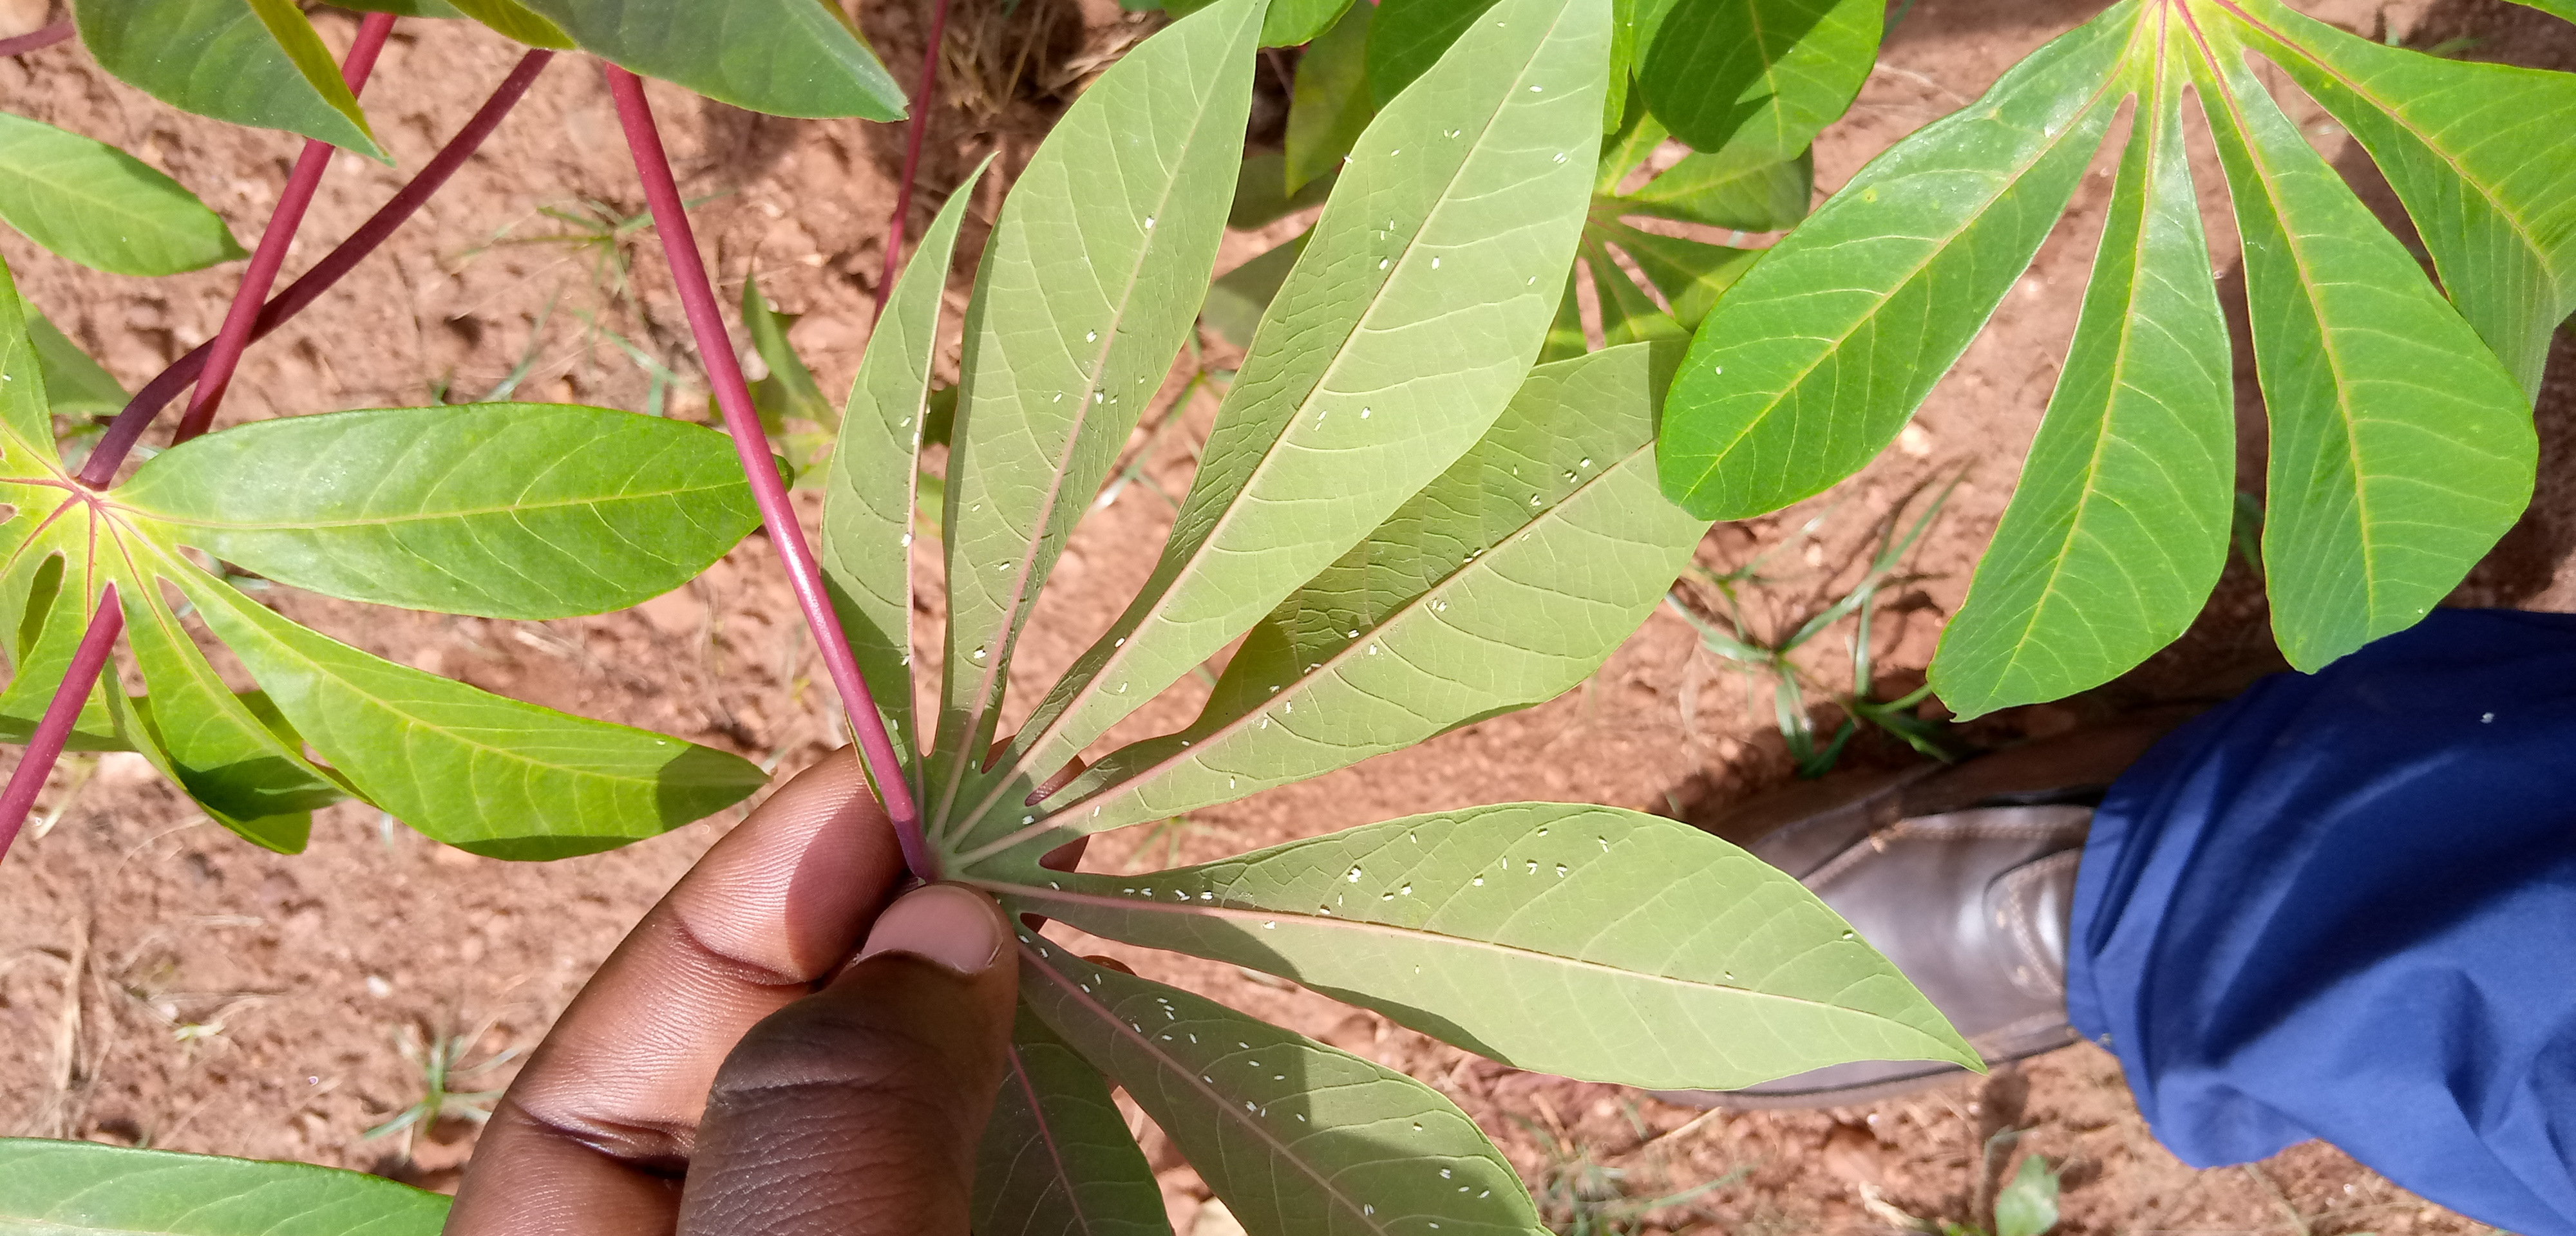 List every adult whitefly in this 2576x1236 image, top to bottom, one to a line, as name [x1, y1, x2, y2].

whitefly [1495, 20, 1508, 29]
whitefly [1528, 83, 1544, 95]
whitefly [1441, 126, 1449, 139]
whitefly [1450, 129, 1462, 140]
whitefly [1388, 146, 1401, 158]
whitefly [1551, 151, 1565, 162]
whitefly [1341, 154, 1356, 167]
whitefly [1557, 155, 1568, 166]
whitefly [1143, 215, 1155, 230]
whitefly [1387, 218, 1397, 233]
whitefly [1378, 227, 1388, 241]
whitefly [1376, 256, 1390, 272]
whitefly [1430, 256, 1437, 270]
whitefly [1435, 256, 1441, 270]
whitefly [1524, 274, 1539, 288]
whitefly [1086, 330, 1094, 340]
whitefly [1088, 333, 1097, 344]
whitefly [1712, 363, 1725, 379]
whitefly [1137, 375, 1147, 386]
whitefly [1094, 390, 1104, 406]
whitefly [1050, 391, 1065, 405]
whitefly [1108, 397, 1119, 406]
whitefly [924, 402, 932, 416]
whitefly [1359, 406, 1368, 420]
whitefly [1315, 408, 1328, 422]
whitefly [1365, 408, 1372, 420]
whitefly [898, 415, 913, 429]
whitefly [1312, 421, 1324, 433]
whitefly [910, 429, 922, 448]
whitefly [1579, 457, 1589, 467]
whitefly [1584, 458, 1591, 468]
whitefly [1511, 462, 1520, 477]
whitefly [1562, 472, 1574, 478]
whitefly [1568, 474, 1578, 484]
whitefly [1529, 493, 1539, 503]
whitefly [1531, 500, 1543, 507]
whitefly [970, 503, 984, 513]
whitefly [1520, 532, 1531, 543]
whitefly [900, 532, 909, 545]
whitefly [903, 535, 913, 549]
whitefly [1472, 547, 1484, 559]
whitefly [1461, 556, 1474, 565]
whitefly [997, 559, 1012, 573]
whitefly [1431, 598, 1437, 610]
whitefly [1437, 599, 1448, 613]
whitefly [1347, 628, 1358, 636]
whitefly [1347, 631, 1359, 639]
whitefly [1112, 635, 1128, 649]
whitefly [1367, 642, 1375, 656]
whitefly [1372, 645, 1379, 657]
whitefly [972, 648, 985, 655]
whitefly [973, 651, 987, 661]
whitefly [898, 653, 914, 669]
whitefly [1311, 660, 1323, 669]
whitefly [1302, 664, 1311, 675]
whitefly [1115, 680, 1130, 695]
whitefly [1265, 682, 1281, 695]
whitefly [1283, 700, 1295, 715]
whitefly [1259, 716, 1269, 731]
whitefly [890, 716, 903, 733]
whitefly [654, 738, 668, 747]
whitefly [1179, 738, 1193, 748]
whitefly [970, 758, 979, 771]
whitefly [1227, 776, 1238, 791]
whitefly [1092, 803, 1103, 819]
whitefly [1021, 814, 1034, 821]
whitefly [1021, 818, 1035, 825]
whitefly [1535, 828, 1549, 838]
whitefly [1408, 832, 1419, 845]
whitefly [1596, 837, 1609, 845]
whitefly [1602, 843, 1611, 856]
whitefly [1500, 854, 1510, 872]
whitefly [1524, 861, 1539, 868]
whitefly [1554, 865, 1569, 872]
whitefly [1354, 867, 1362, 874]
whitefly [1528, 867, 1538, 876]
whitefly [1350, 868, 1360, 879]
whitefly [1556, 870, 1567, 879]
whitefly [1346, 874, 1357, 879]
whitefly [1472, 877, 1486, 883]
whitefly [1048, 877, 1063, 892]
whitefly [1349, 879, 1359, 884]
whitefly [1472, 882, 1484, 887]
whitefly [1139, 885, 1156, 899]
whitefly [1399, 885, 1412, 890]
whitefly [1122, 886, 1136, 895]
whitefly [1174, 888, 1186, 897]
whitefly [1200, 890, 1213, 895]
whitefly [1399, 890, 1412, 897]
whitefly [1336, 891, 1345, 908]
whitefly [1379, 892, 1396, 903]
whitefly [1200, 894, 1214, 901]
whitefly [1179, 895, 1191, 903]
whitefly [1318, 906, 1331, 917]
whitefly [1262, 919, 1277, 930]
whitefly [1839, 928, 1857, 942]
whitefly [1017, 932, 1031, 945]
whitefly [1038, 944, 1051, 960]
whitefly [1414, 964, 1422, 977]
whitefly [1094, 970, 1103, 987]
whitefly [1723, 972, 1737, 982]
whitefly [1079, 982, 1092, 995]
whitefly [1155, 996, 1170, 1004]
whitefly [1162, 1003, 1176, 1011]
whitefly [1164, 1010, 1176, 1022]
whitefly [1131, 1020, 1144, 1035]
whitefly [1188, 1031, 1200, 1045]
whitefly [1159, 1032, 1173, 1044]
whitefly [1236, 1040, 1253, 1051]
whitefly [1246, 1058, 1262, 1069]
whitefly [1202, 1073, 1215, 1085]
whitefly [1271, 1073, 1287, 1082]
whitefly [1247, 1100, 1258, 1110]
whitefly [1244, 1103, 1255, 1112]
whitefly [1258, 1105, 1269, 1120]
whitefly [1294, 1110, 1308, 1124]
whitefly [1410, 1122, 1425, 1133]
whitefly [1439, 1166, 1453, 1175]
whitefly [1437, 1171, 1452, 1179]
whitefly [1456, 1184, 1470, 1194]
whitefly [1476, 1188, 1491, 1200]
whitefly [1368, 1202, 1376, 1216]
whitefly [1363, 1203, 1368, 1217]
whitefly [1425, 1220, 1442, 1231]